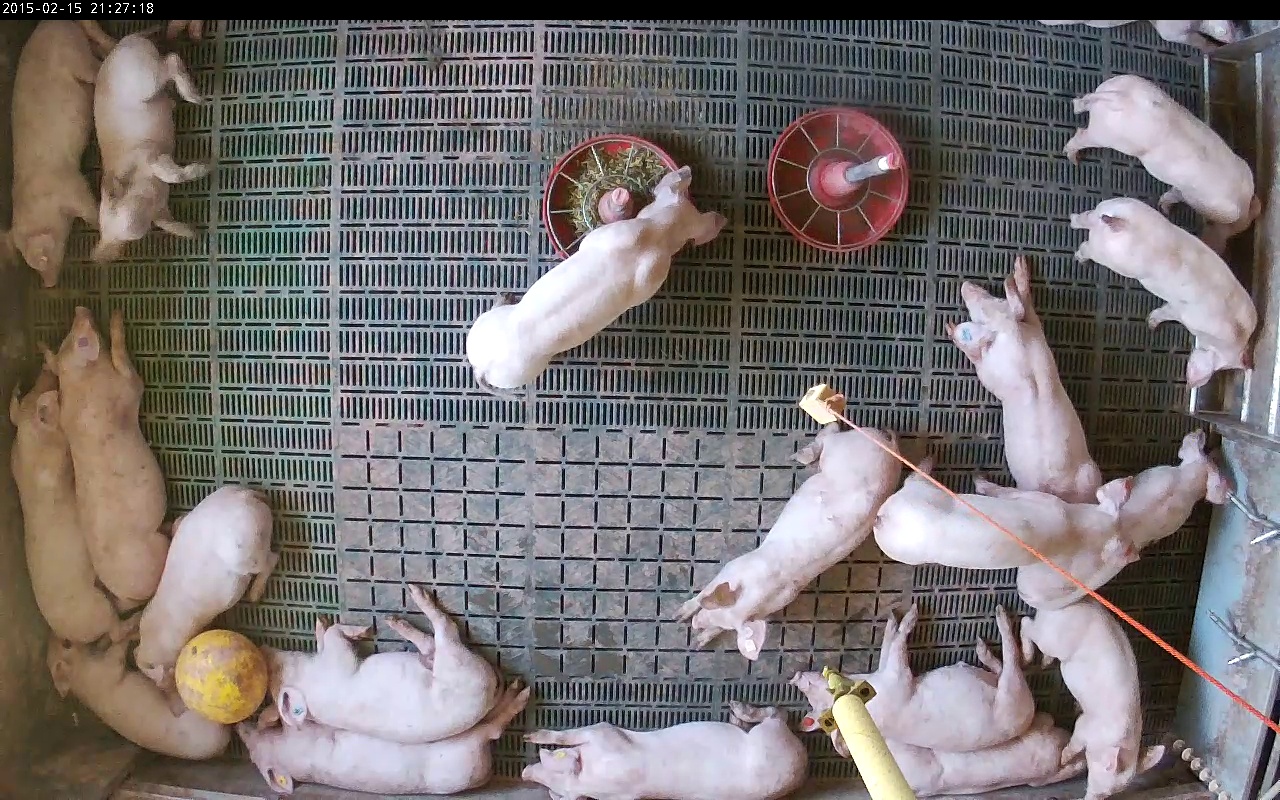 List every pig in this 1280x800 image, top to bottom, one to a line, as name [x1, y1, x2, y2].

pig [2, 19, 119, 289]
pig [1036, 19, 1238, 54]
pig [90, 23, 211, 269]
pig [1063, 73, 1261, 252]
pig [466, 165, 729, 399]
pig [1069, 194, 1257, 387]
pig [944, 254, 1101, 504]
pig [36, 302, 169, 610]
pig [8, 363, 148, 644]
pig [669, 423, 903, 656]
pig [1015, 431, 1236, 607]
pig [873, 456, 1139, 575]
pig [132, 483, 280, 695]
pig [261, 581, 505, 741]
pig [1022, 594, 1166, 799]
pig [788, 606, 1035, 760]
pig [46, 629, 232, 756]
pig [236, 677, 535, 796]
pig [523, 701, 811, 799]
pig [881, 712, 1089, 799]